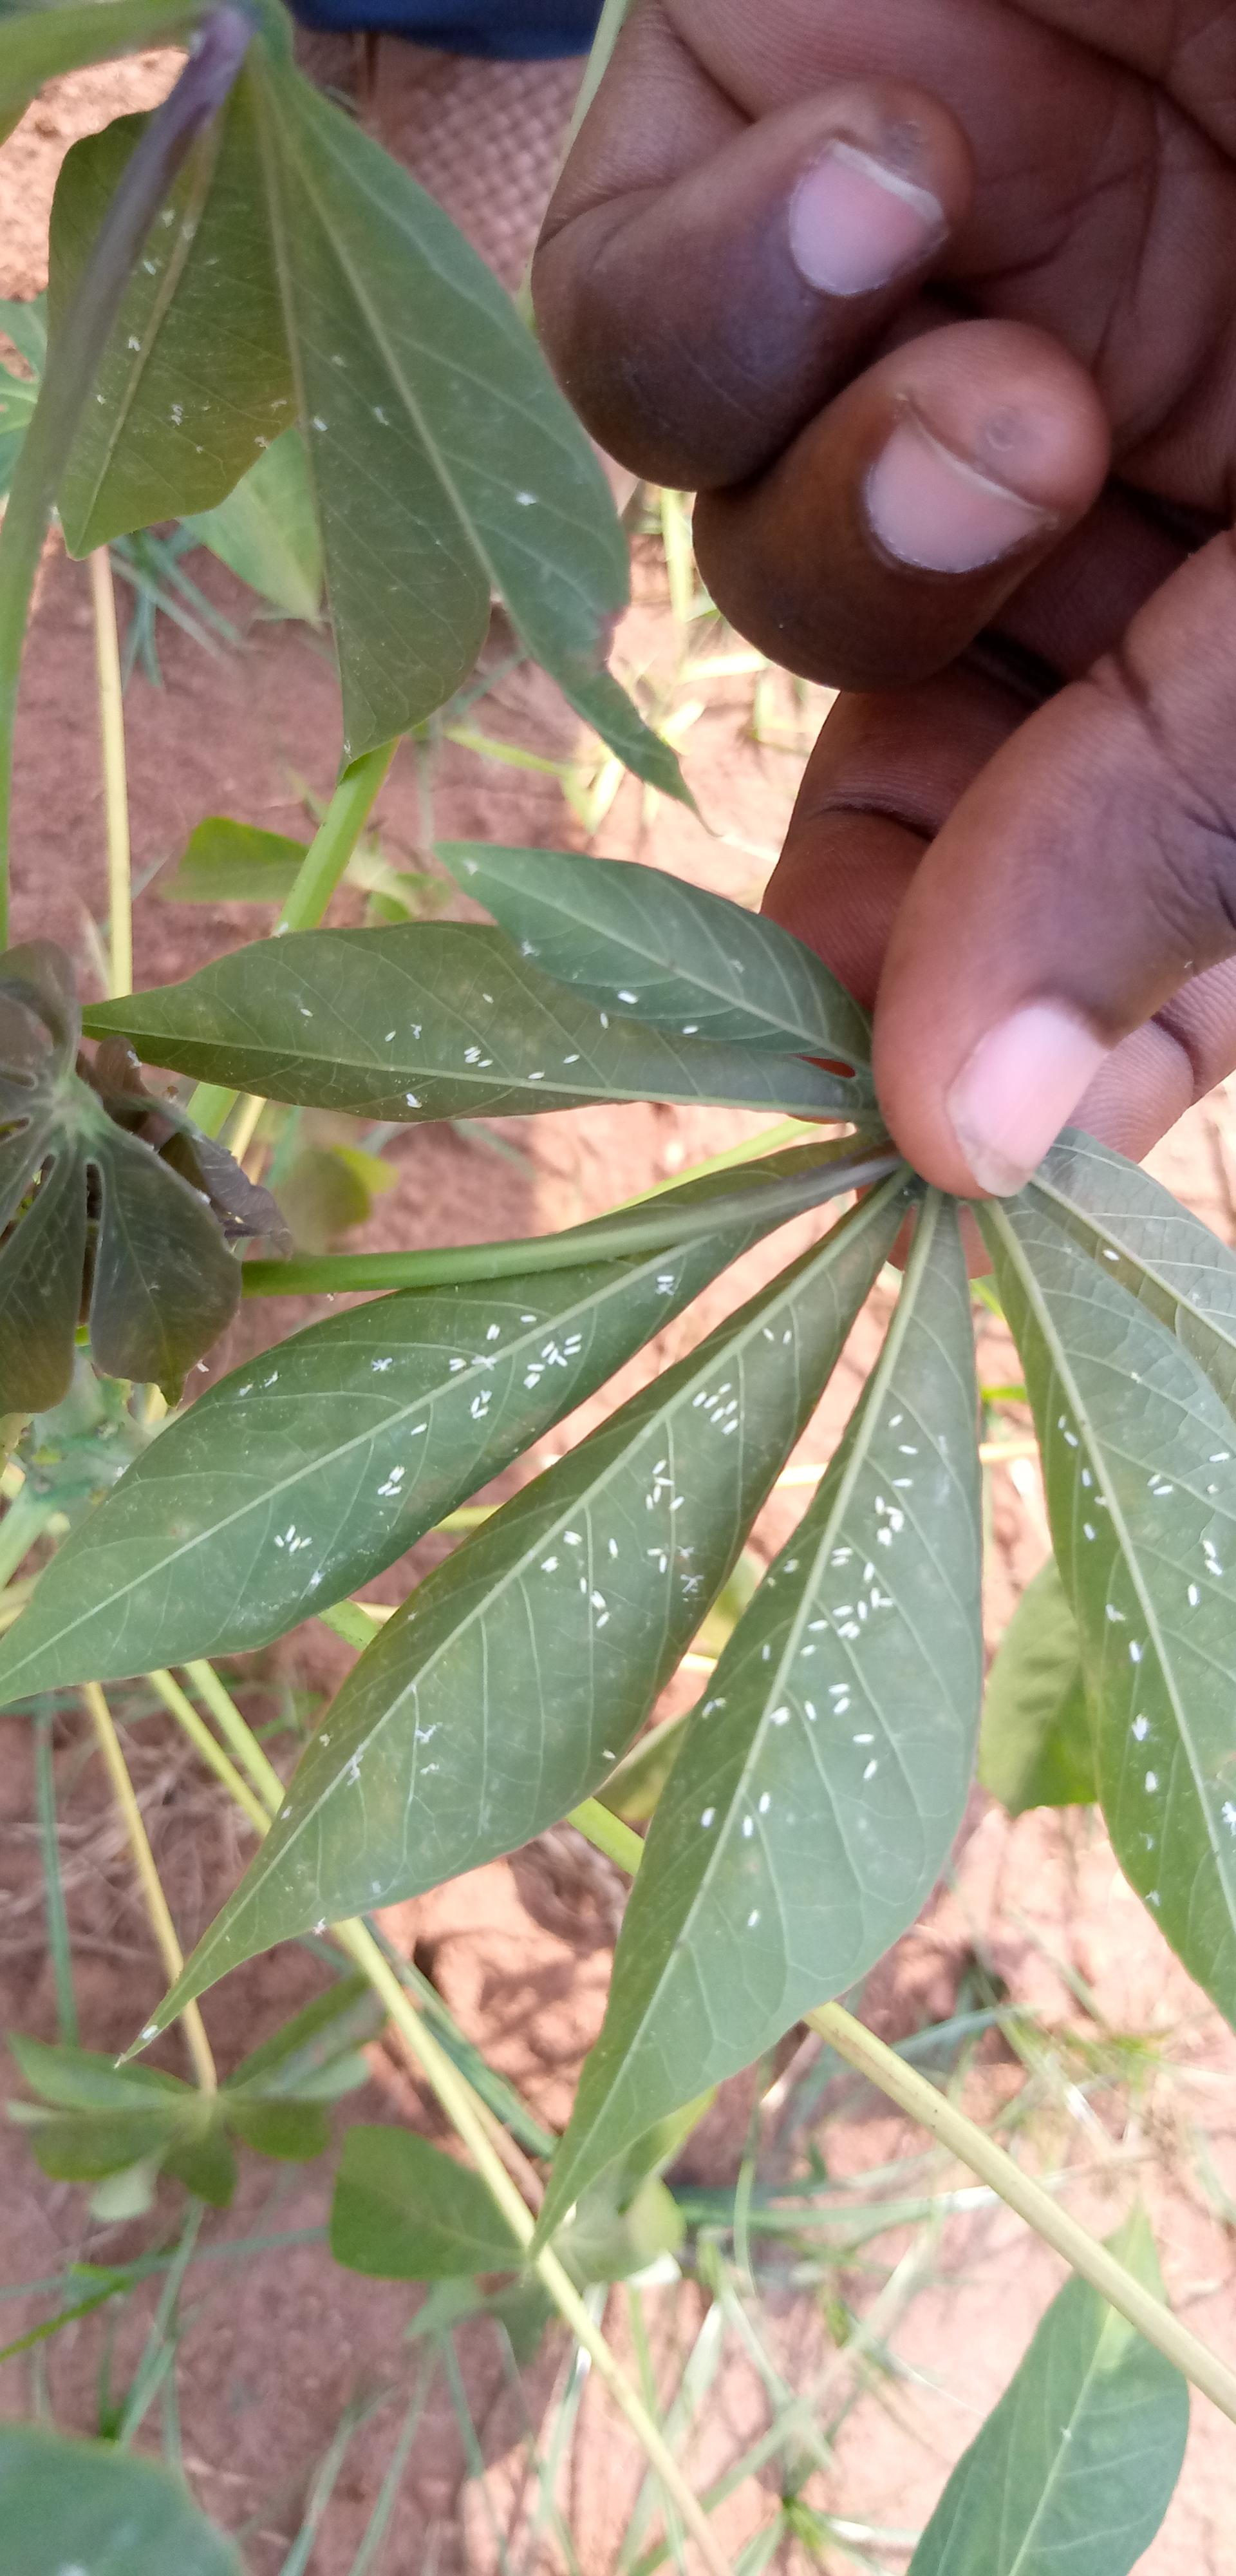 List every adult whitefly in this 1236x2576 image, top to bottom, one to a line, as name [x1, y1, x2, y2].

whitefly [141, 257, 158, 278]
whitefly [125, 332, 142, 354]
whitefly [95, 392, 108, 406]
whitefly [171, 402, 184, 414]
whitefly [170, 414, 182, 426]
whitefly [312, 415, 329, 433]
whitefly [514, 489, 541, 509]
whitefly [521, 937, 538, 958]
whitefly [615, 989, 641, 1007]
whitefly [481, 992, 496, 1006]
whitefly [298, 1006, 315, 1019]
whitefly [599, 1010, 610, 1031]
whitefly [408, 1022, 424, 1041]
whitefly [680, 1022, 702, 1037]
whitefly [383, 1028, 397, 1044]
whitefly [462, 1044, 478, 1055]
whitefly [465, 1050, 482, 1065]
whitefly [561, 1050, 583, 1067]
whitefly [478, 1057, 494, 1072]
whitefly [527, 1068, 545, 1083]
whitefly [403, 1091, 424, 1113]
whitefly [1100, 1248, 1121, 1266]
whitefly [656, 1274, 676, 1283]
whitefly [518, 1311, 539, 1325]
whitefly [485, 1321, 501, 1341]
whitefly [760, 1323, 774, 1342]
whitefly [780, 1329, 793, 1345]
whitefly [565, 1331, 583, 1345]
whitefly [541, 1340, 554, 1359]
whitefly [564, 1343, 583, 1356]
whitefly [548, 1347, 559, 1365]
whitefly [471, 1352, 498, 1372]
whitefly [371, 1354, 394, 1373]
whitefly [556, 1354, 571, 1369]
whitefly [448, 1356, 466, 1372]
whitefly [194, 1359, 211, 1374]
whitefly [523, 1362, 547, 1372]
whitefly [261, 1367, 282, 1389]
whitefly [521, 1372, 543, 1390]
whitefly [716, 1381, 733, 1394]
whitefly [690, 1389, 707, 1409]
whitefly [702, 1393, 720, 1411]
whitefly [470, 1395, 481, 1412]
whitefly [725, 1398, 740, 1415]
whitefly [472, 1405, 491, 1421]
whitefly [709, 1406, 725, 1423]
whitefly [1057, 1412, 1067, 1430]
whitefly [888, 1413, 904, 1426]
whitefly [722, 1417, 740, 1437]
whitefly [407, 1421, 429, 1439]
whitefly [1062, 1428, 1081, 1448]
whitefly [897, 1443, 921, 1457]
whitefly [1206, 1448, 1231, 1465]
whitefly [648, 1457, 668, 1478]
whitefly [388, 1463, 407, 1482]
whitefly [1079, 1465, 1094, 1486]
whitefly [1147, 1472, 1162, 1488]
whitefly [652, 1475, 676, 1488]
whitefly [890, 1475, 915, 1490]
whitefly [1152, 1481, 1174, 1497]
whitefly [375, 1482, 394, 1497]
whitefly [651, 1482, 661, 1504]
whitefly [385, 1484, 403, 1499]
whitefly [644, 1492, 654, 1512]
whitefly [668, 1493, 684, 1513]
whitefly [873, 1493, 885, 1518]
whitefly [885, 1505, 907, 1515]
whitefly [888, 1513, 903, 1531]
whitefly [285, 1522, 297, 1542]
whitefly [1081, 1522, 1098, 1544]
whitefly [874, 1524, 895, 1546]
whitefly [561, 1528, 583, 1542]
whitefly [272, 1533, 285, 1549]
whitefly [561, 1535, 577, 1546]
whitefly [606, 1535, 619, 1561]
whitefly [290, 1536, 301, 1553]
whitefly [1201, 1538, 1219, 1558]
whitefly [644, 1543, 666, 1557]
whitefly [831, 1544, 853, 1555]
whitefly [658, 1553, 669, 1578]
whitefly [539, 1553, 560, 1575]
whitefly [780, 1555, 801, 1574]
whitefly [830, 1555, 849, 1567]
whitefly [859, 1558, 879, 1584]
whitefly [1204, 1558, 1223, 1576]
whitefly [577, 1573, 588, 1596]
whitefly [1187, 1582, 1201, 1608]
whitefly [868, 1585, 879, 1610]
whitefly [855, 1598, 870, 1621]
whitefly [1106, 1602, 1128, 1624]
whitefly [829, 1603, 855, 1618]
whitefly [594, 1611, 611, 1632]
whitefly [801, 1618, 828, 1633]
whitefly [1128, 1638, 1143, 1663]
whitefly [761, 1641, 772, 1663]
whitefly [799, 1643, 818, 1659]
whitefly [825, 1681, 852, 1694]
whitefly [713, 1695, 727, 1708]
whitefly [702, 1696, 715, 1719]
whitefly [832, 1696, 850, 1715]
whitefly [803, 1697, 819, 1723]
whitefly [770, 1705, 794, 1726]
whitefly [1130, 1712, 1149, 1743]
whitefly [851, 1731, 877, 1744]
whitefly [601, 1747, 617, 1762]
whitefly [860, 1759, 879, 1781]
whitefly [1142, 1767, 1159, 1795]
whitefly [758, 1789, 771, 1814]
whitefly [1222, 1799, 1236, 1827]
whitefly [700, 1803, 718, 1829]
whitefly [279, 1804, 294, 1822]
whitefly [742, 1813, 754, 1840]
whitefly [746, 1908, 762, 1928]
whitefly [310, 1917, 326, 1938]
whitefly [140, 2023, 158, 2042]